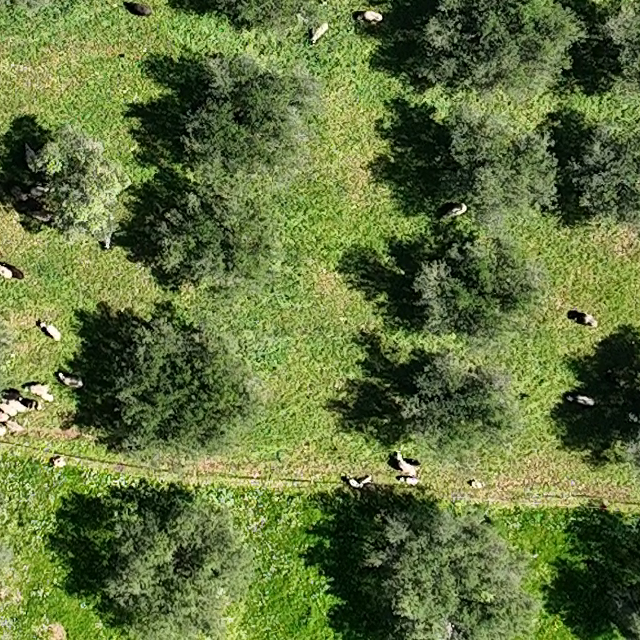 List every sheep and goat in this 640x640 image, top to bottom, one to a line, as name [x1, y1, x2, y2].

sheep [124, 2, 152, 16]
sheep [357, 10, 383, 22]
sheep [310, 23, 328, 43]
sheep [24, 143, 40, 171]
sheep [11, 185, 29, 200]
sheep [31, 185, 58, 196]
sheep [14, 199, 43, 212]
sheep [444, 203, 468, 220]
sheep [26, 209, 53, 222]
sheep [102, 210, 119, 250]
sheep [0, 262, 25, 279]
sheep [0, 262, 12, 279]
sheep [584, 311, 598, 327]
sheep [40, 322, 62, 342]
sheep [59, 372, 83, 388]
sheep [23, 382, 48, 394]
sheep [41, 393, 53, 402]
sheep [567, 394, 595, 406]
sheep [17, 396, 42, 411]
sheep [3, 399, 29, 412]
sheep [0, 402, 18, 418]
sheep [0, 411, 9, 421]
sheep [0, 420, 6, 437]
sheep [5, 422, 25, 434]
sheep [396, 452, 417, 476]
sheep [404, 458, 420, 465]
sheep [360, 475, 372, 484]
sheep [399, 476, 418, 486]
sheep [348, 479, 363, 489]